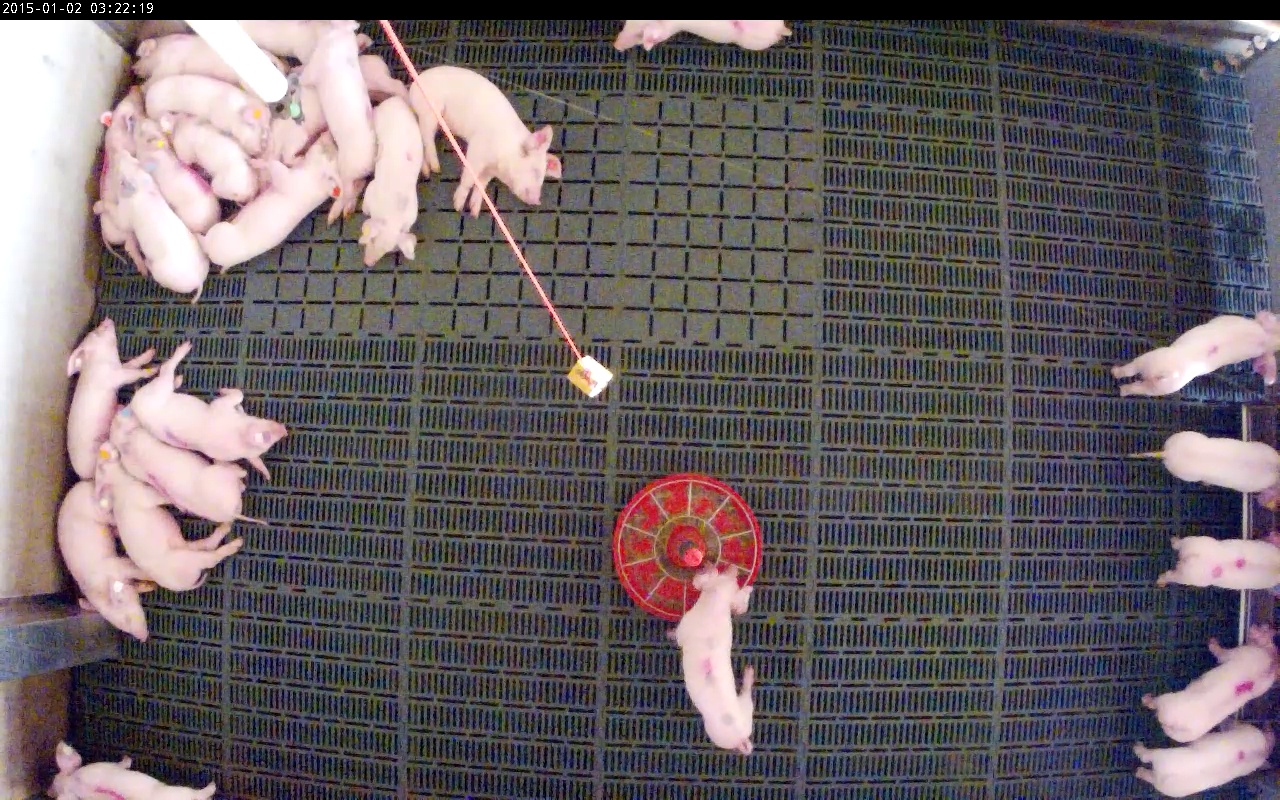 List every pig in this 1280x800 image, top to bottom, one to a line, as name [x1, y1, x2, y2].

pig [236, 20, 336, 64]
pig [297, 20, 384, 227]
pig [613, 20, 793, 58]
pig [130, 35, 288, 100]
pig [244, 54, 411, 193]
pig [415, 65, 562, 219]
pig [145, 76, 273, 158]
pig [98, 85, 150, 279]
pig [358, 95, 424, 266]
pig [129, 109, 222, 235]
pig [159, 109, 260, 203]
pig [195, 128, 342, 274]
pig [92, 138, 209, 302]
pig [1110, 309, 1279, 396]
pig [62, 319, 162, 481]
pig [128, 342, 289, 483]
pig [99, 403, 266, 524]
pig [1127, 430, 1278, 509]
pig [92, 452, 244, 592]
pig [57, 481, 159, 644]
pig [1156, 528, 1279, 595]
pig [666, 564, 758, 756]
pig [1142, 623, 1278, 744]
pig [1136, 715, 1274, 798]
pig [46, 740, 218, 799]